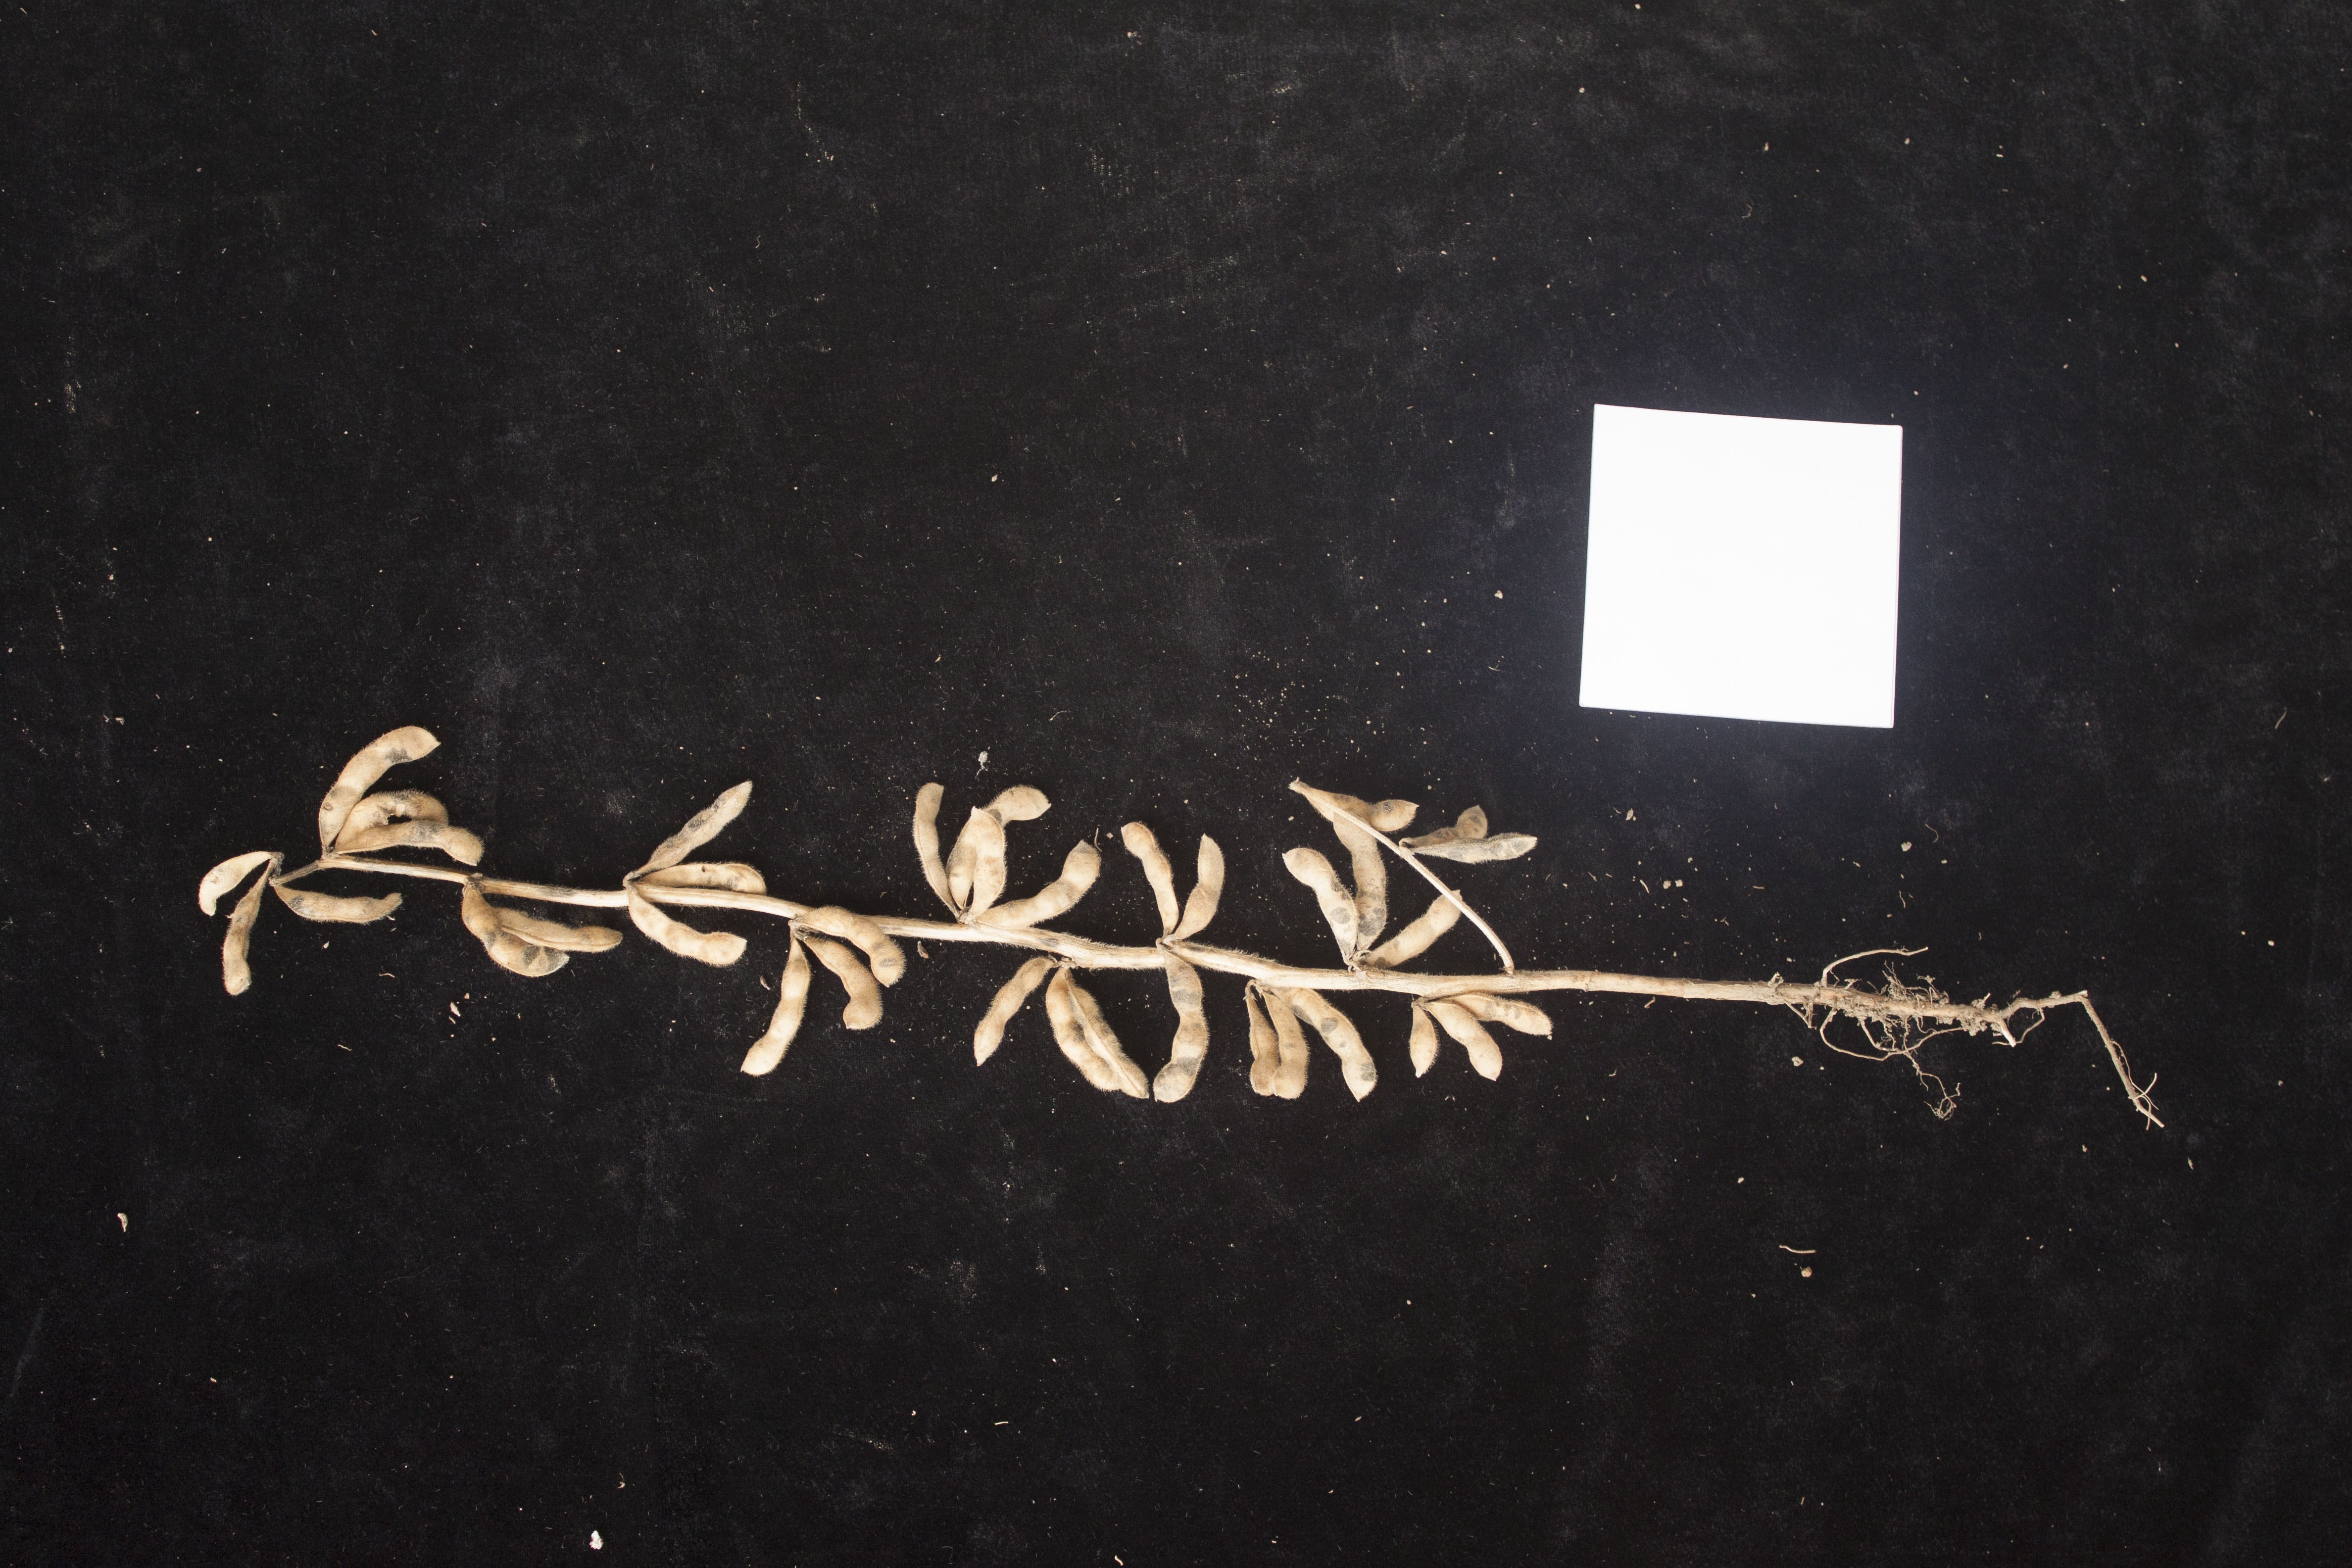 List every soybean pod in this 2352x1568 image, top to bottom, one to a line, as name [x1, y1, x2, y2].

soybean pod [318, 726, 441, 856]
soybean pod [1289, 779, 1421, 837]
soybean pod [622, 781, 753, 883]
soybean pod [911, 784, 961, 920]
soybean pod [945, 787, 1054, 913]
soybean pod [334, 790, 450, 851]
soybean pod [1397, 807, 1488, 848]
soybean pod [968, 808, 1008, 920]
soybean pod [336, 821, 484, 869]
soybean pod [1119, 821, 1179, 935]
soybean pod [1332, 824, 1388, 966]
soybean pod [1409, 833, 1537, 866]
soybean pod [1162, 834, 1225, 942]
soybean pod [975, 839, 1101, 929]
soybean pod [1281, 848, 1361, 968]
soybean pod [196, 852, 275, 916]
soybean pod [221, 862, 278, 997]
soybean pod [637, 863, 768, 895]
soybean pod [268, 881, 403, 924]
soybean pod [460, 881, 570, 979]
soybean pod [627, 886, 747, 968]
soybean pod [1358, 888, 1465, 971]
soybean pod [788, 906, 904, 988]
soybean pod [494, 907, 623, 955]
soybean pod [738, 930, 810, 1077]
soybean pod [792, 931, 883, 1032]
soybean pod [1152, 943, 1210, 1105]
soybean pod [973, 958, 1057, 1069]
soybean pod [1059, 965, 1150, 1102]
soybean pod [1045, 973, 1122, 1092]
soybean pod [1270, 987, 1377, 1104]
soybean pod [1243, 987, 1278, 1097]
soybean pod [1256, 988, 1309, 1101]
soybean pod [1438, 992, 1553, 1039]
soybean pod [1419, 1002, 1504, 1083]
soybean pod [1408, 1003, 1438, 1081]